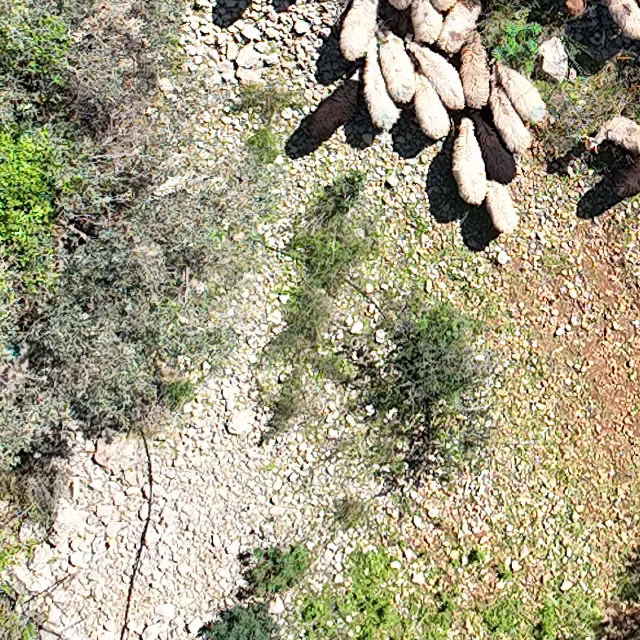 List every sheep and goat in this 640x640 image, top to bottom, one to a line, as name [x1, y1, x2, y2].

sheep [339, 0, 385, 61]
sheep [386, 0, 415, 10]
sheep [413, 0, 443, 43]
sheep [429, 0, 460, 10]
sheep [437, 0, 480, 54]
sheep [567, 0, 588, 15]
sheep [601, 0, 639, 40]
sheep [615, 0, 639, 9]
sheep [379, 30, 416, 103]
sheep [460, 31, 489, 109]
sheep [364, 36, 401, 130]
sheep [408, 42, 465, 109]
sheep [497, 63, 548, 123]
sheep [488, 64, 532, 151]
sheep [306, 67, 361, 141]
sheep [414, 73, 451, 138]
sheep [468, 111, 516, 184]
sheep [590, 116, 639, 154]
sheep [453, 119, 487, 204]
sheep [617, 147, 639, 199]
sheep [486, 182, 520, 233]